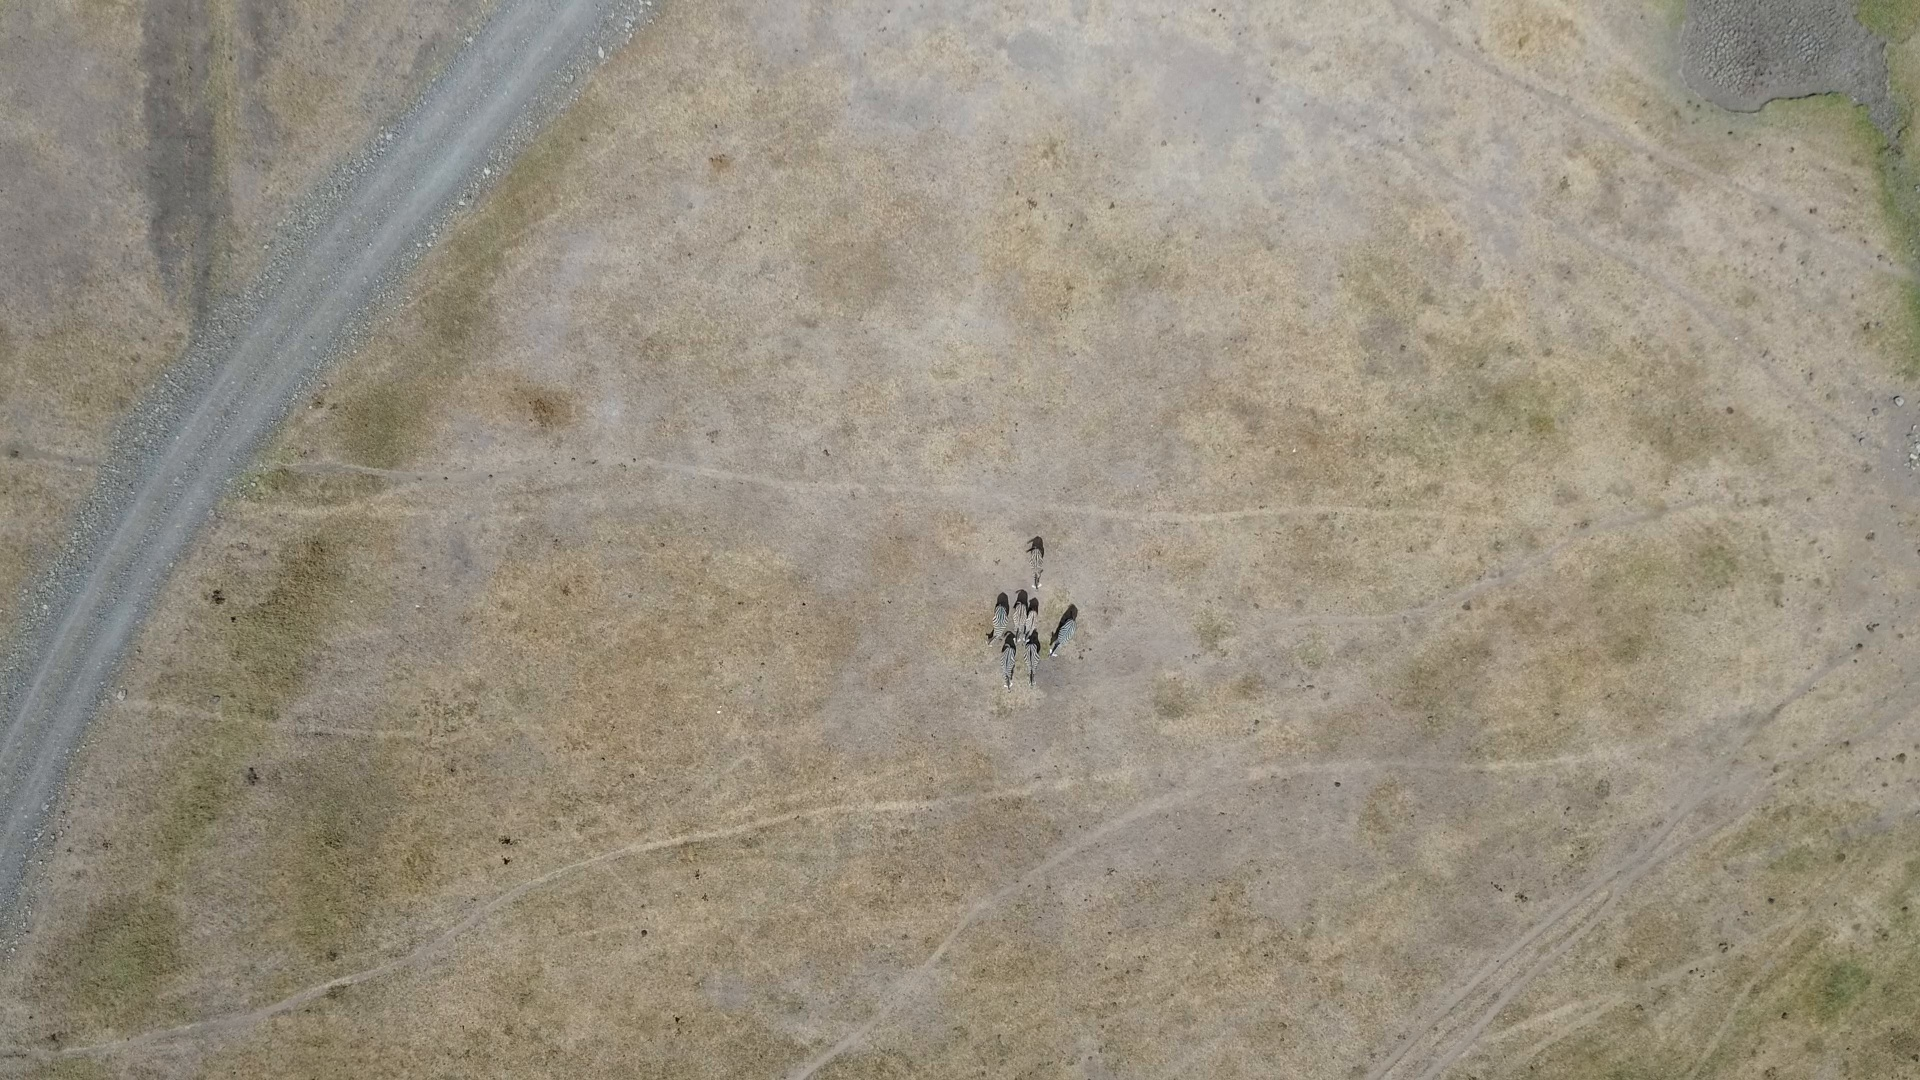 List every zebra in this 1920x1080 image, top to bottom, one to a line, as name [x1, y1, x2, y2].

zebra [1872, 394, 1906, 414]
zebra [1029, 549, 1043, 592]
zebra [1013, 603, 1027, 645]
zebra [984, 604, 1008, 649]
zebra [1023, 611, 1038, 642]
zebra [1049, 619, 1077, 658]
zebra [1024, 643, 1040, 686]
zebra [1000, 647, 1016, 693]